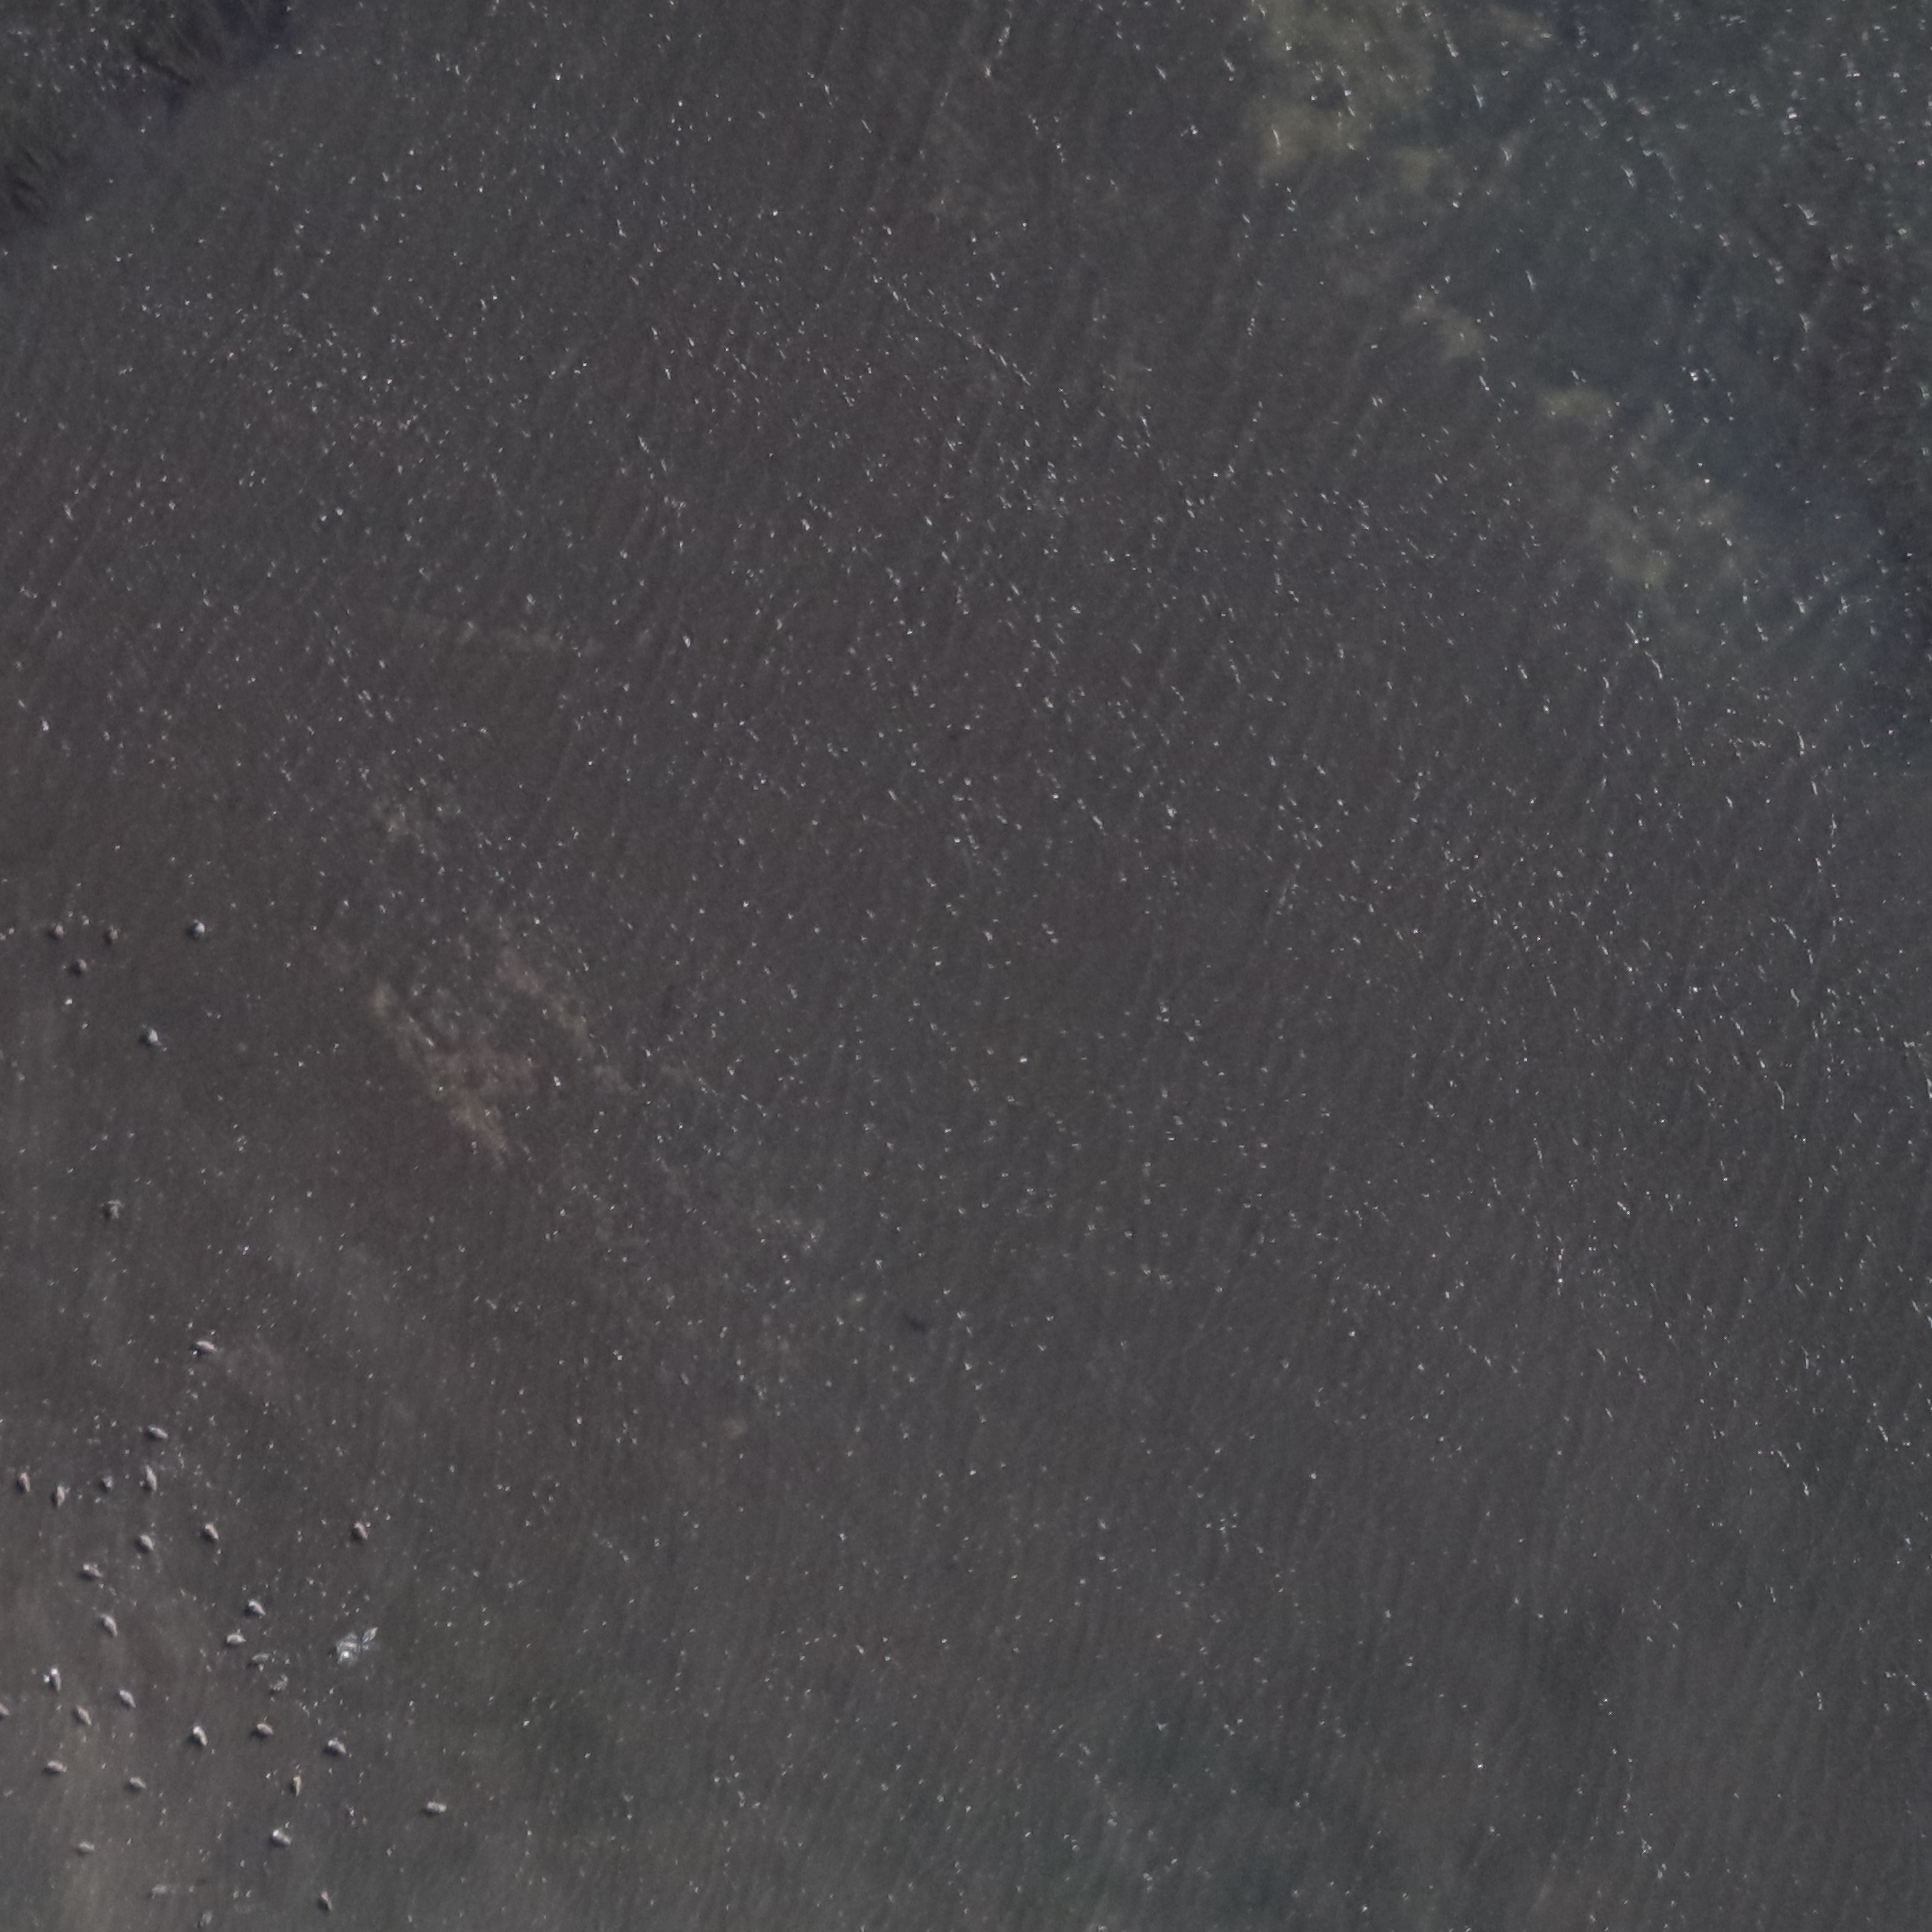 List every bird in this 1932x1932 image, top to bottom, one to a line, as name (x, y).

other bird (58, 929)
other bird (203, 929)
other bird (113, 940)
other bird (79, 965)
other bird (150, 1034)
other bird (113, 1205)
other bird (207, 1347)
other bird (161, 1435)
other bird (151, 1475)
other bird (108, 1481)
other bird (22, 1483)
other bird (60, 1496)
other bird (361, 1528)
other bird (213, 1531)
other bird (147, 1543)
other bird (90, 1566)
other bird (261, 1608)
other bird (111, 1621)
other bird (370, 1637)
other bird (236, 1643)
other bird (267, 1665)
other bird (62, 1681)
other bird (287, 1689)
other bird (132, 1697)
other bird (5, 1711)
other bird (83, 1722)
other bird (204, 1730)
other bird (265, 1736)
other bird (333, 1747)
other bird (57, 1765)
other bird (139, 1787)
other bird (297, 1788)
other bird (434, 1806)
other bird (279, 1832)
other bird (85, 1845)
other bird (163, 1888)
other bird (334, 1898)